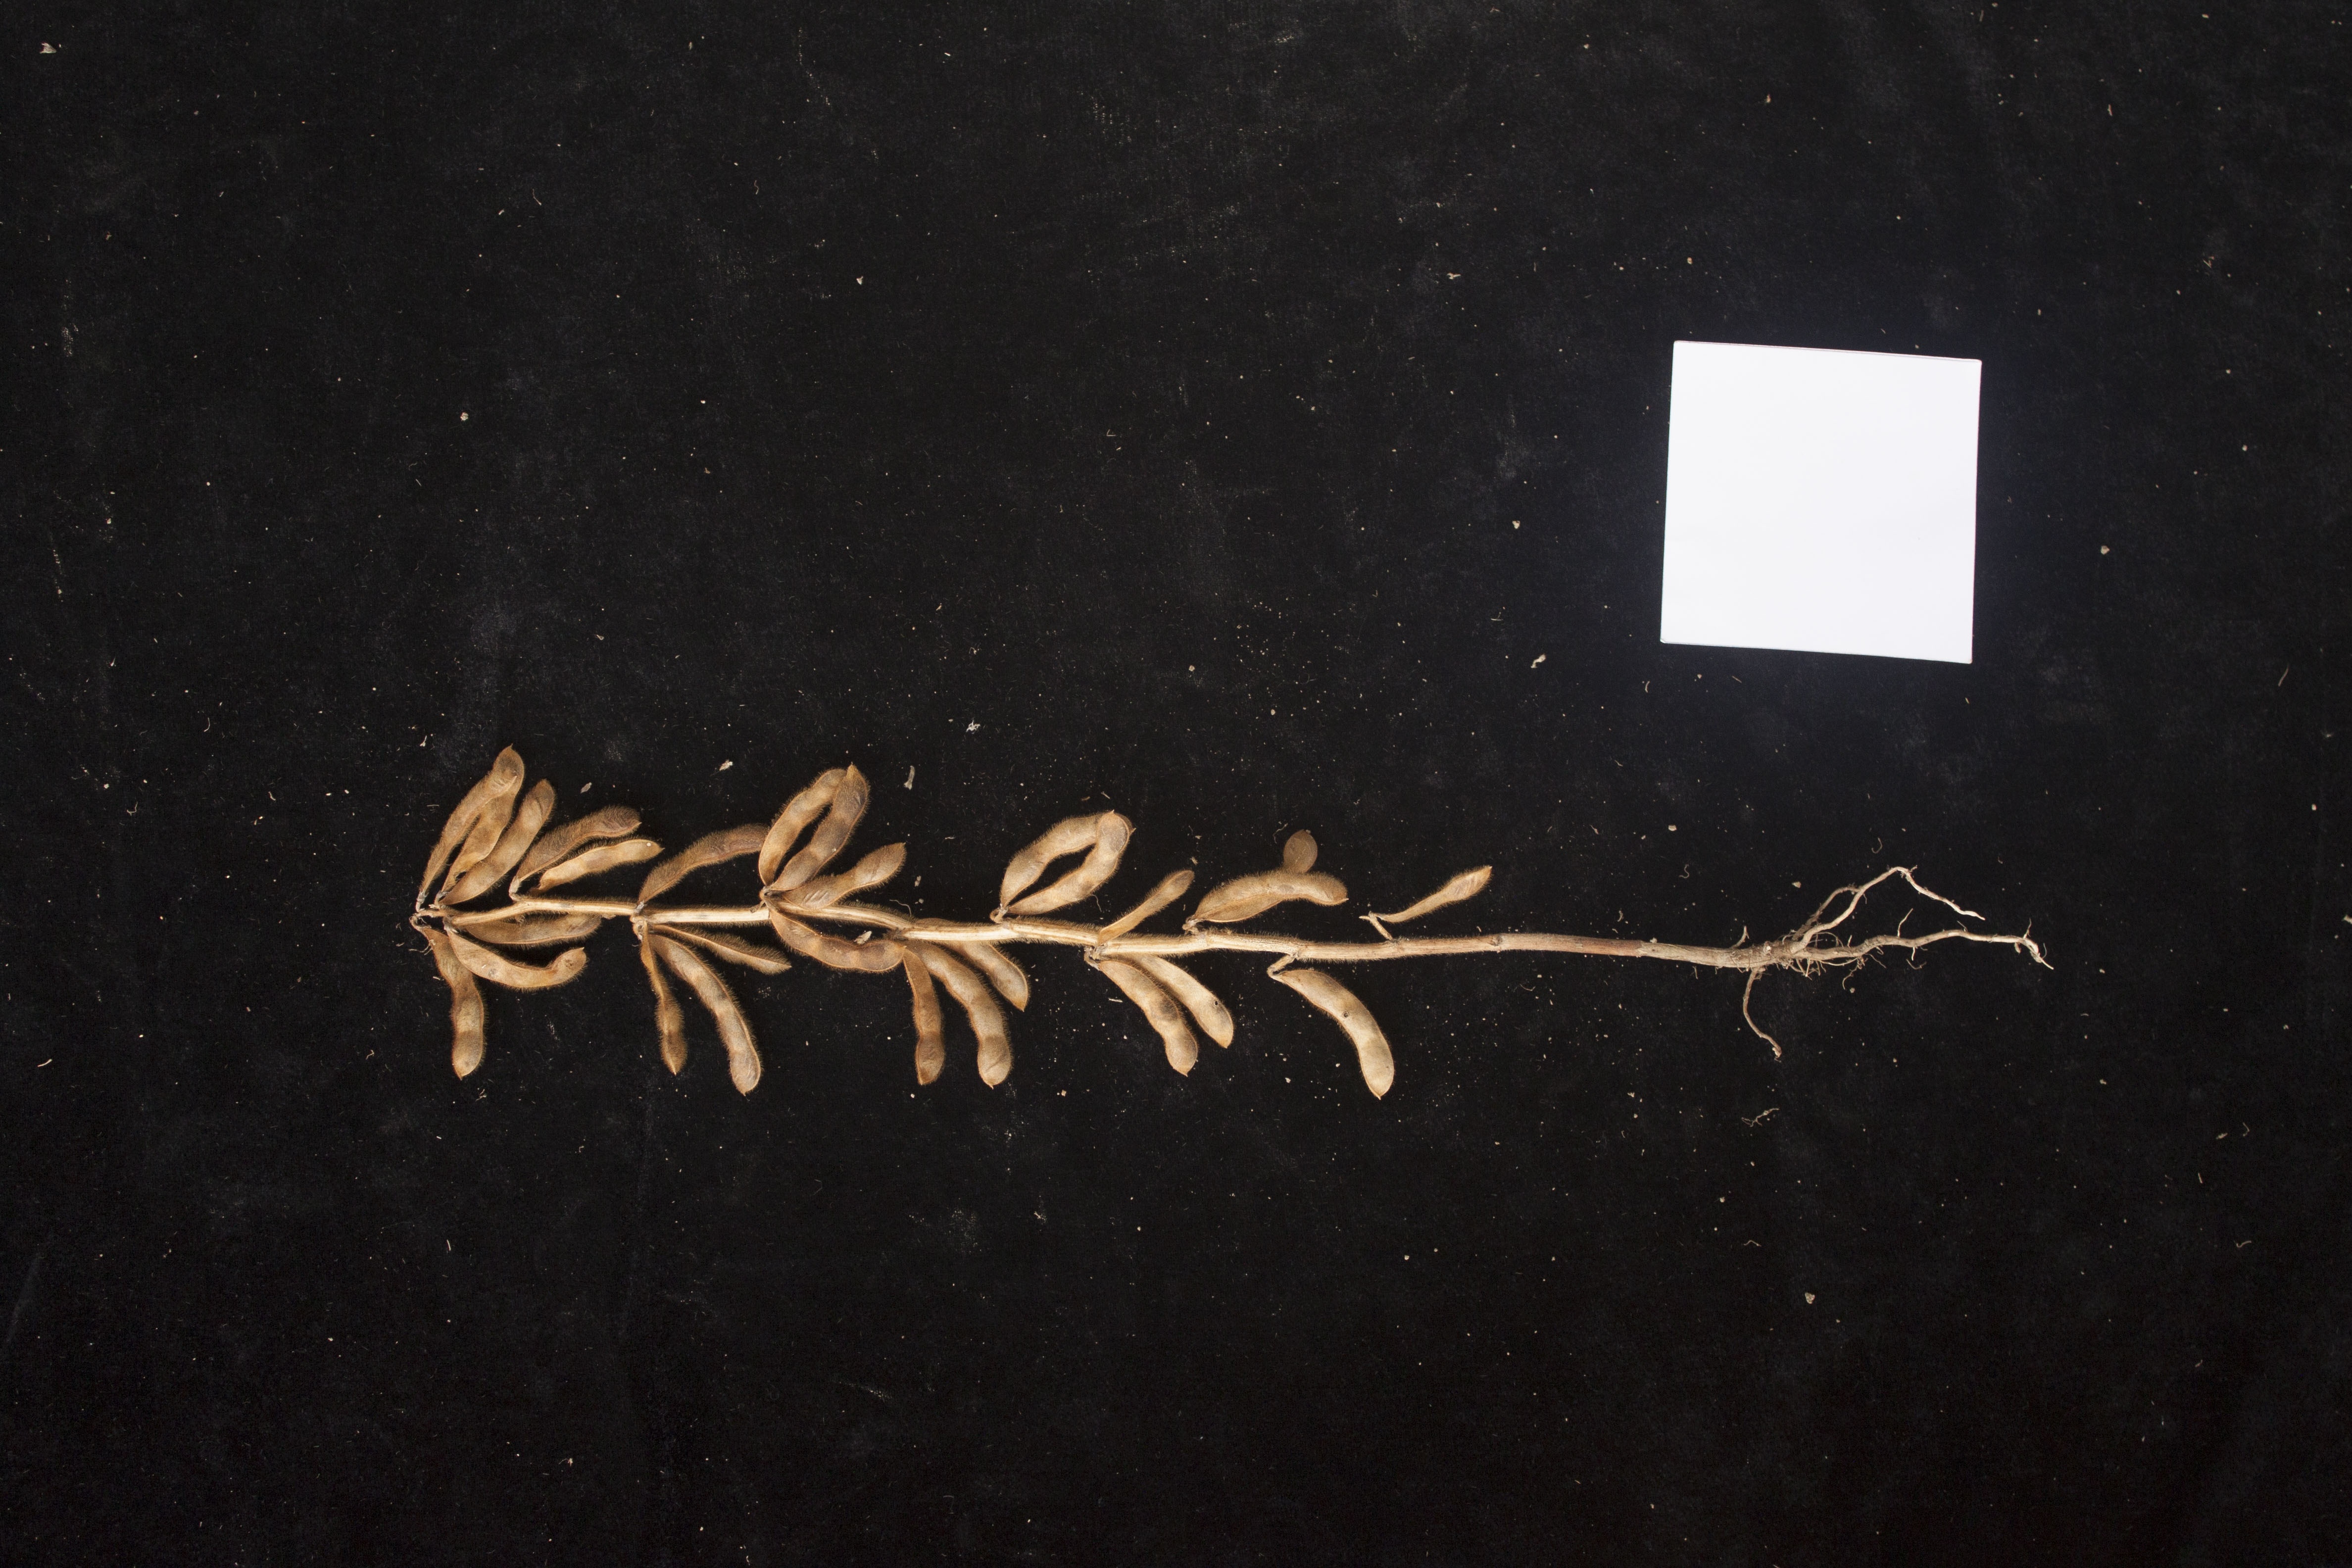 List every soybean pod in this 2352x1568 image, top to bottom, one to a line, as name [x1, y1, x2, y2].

soybean pod [416, 748, 519, 906]
soybean pod [435, 756, 525, 901]
soybean pod [763, 763, 871, 893]
soybean pod [758, 769, 846, 885]
soybean pod [441, 779, 556, 906]
soybean pod [508, 807, 642, 895]
soybean pod [991, 812, 1113, 925]
soybean pod [1009, 812, 1130, 916]
soybean pod [637, 825, 771, 908]
soybean pod [1208, 830, 1318, 924]
soybean pod [536, 838, 664, 896]
soybean pod [776, 844, 907, 912]
soybean pod [1371, 866, 1491, 922]
soybean pod [1100, 871, 1196, 940]
soybean pod [1183, 872, 1349, 928]
soybean pod [770, 905, 909, 975]
soybean pod [461, 915, 603, 947]
soybean pod [442, 924, 588, 990]
soybean pod [652, 925, 793, 976]
soybean pod [416, 927, 484, 1082]
soybean pod [653, 935, 761, 1097]
soybean pod [639, 940, 687, 1078]
soybean pod [908, 944, 1013, 1088]
soybean pod [938, 944, 1030, 1015]
soybean pod [903, 951, 946, 1086]
soybean pod [1115, 956, 1235, 1051]
soybean pod [1087, 961, 1199, 1077]
soybean pod [1271, 970, 1395, 1101]